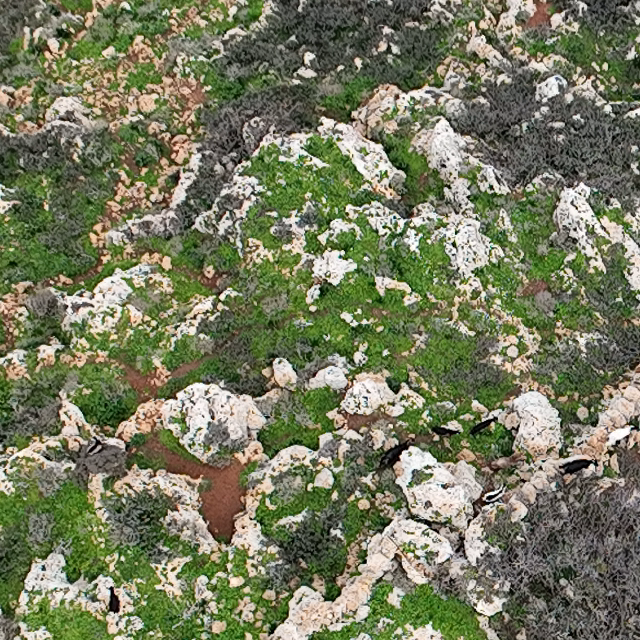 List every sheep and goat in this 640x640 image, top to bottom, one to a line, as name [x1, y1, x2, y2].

goat [470, 417, 497, 440]
goat [432, 424, 460, 436]
goat [603, 426, 634, 448]
goat [380, 437, 414, 470]
goat [86, 438, 102, 457]
goat [490, 451, 527, 467]
goat [557, 458, 596, 476]
goat [479, 482, 506, 503]
goat [410, 516, 450, 532]
goat [105, 585, 118, 610]